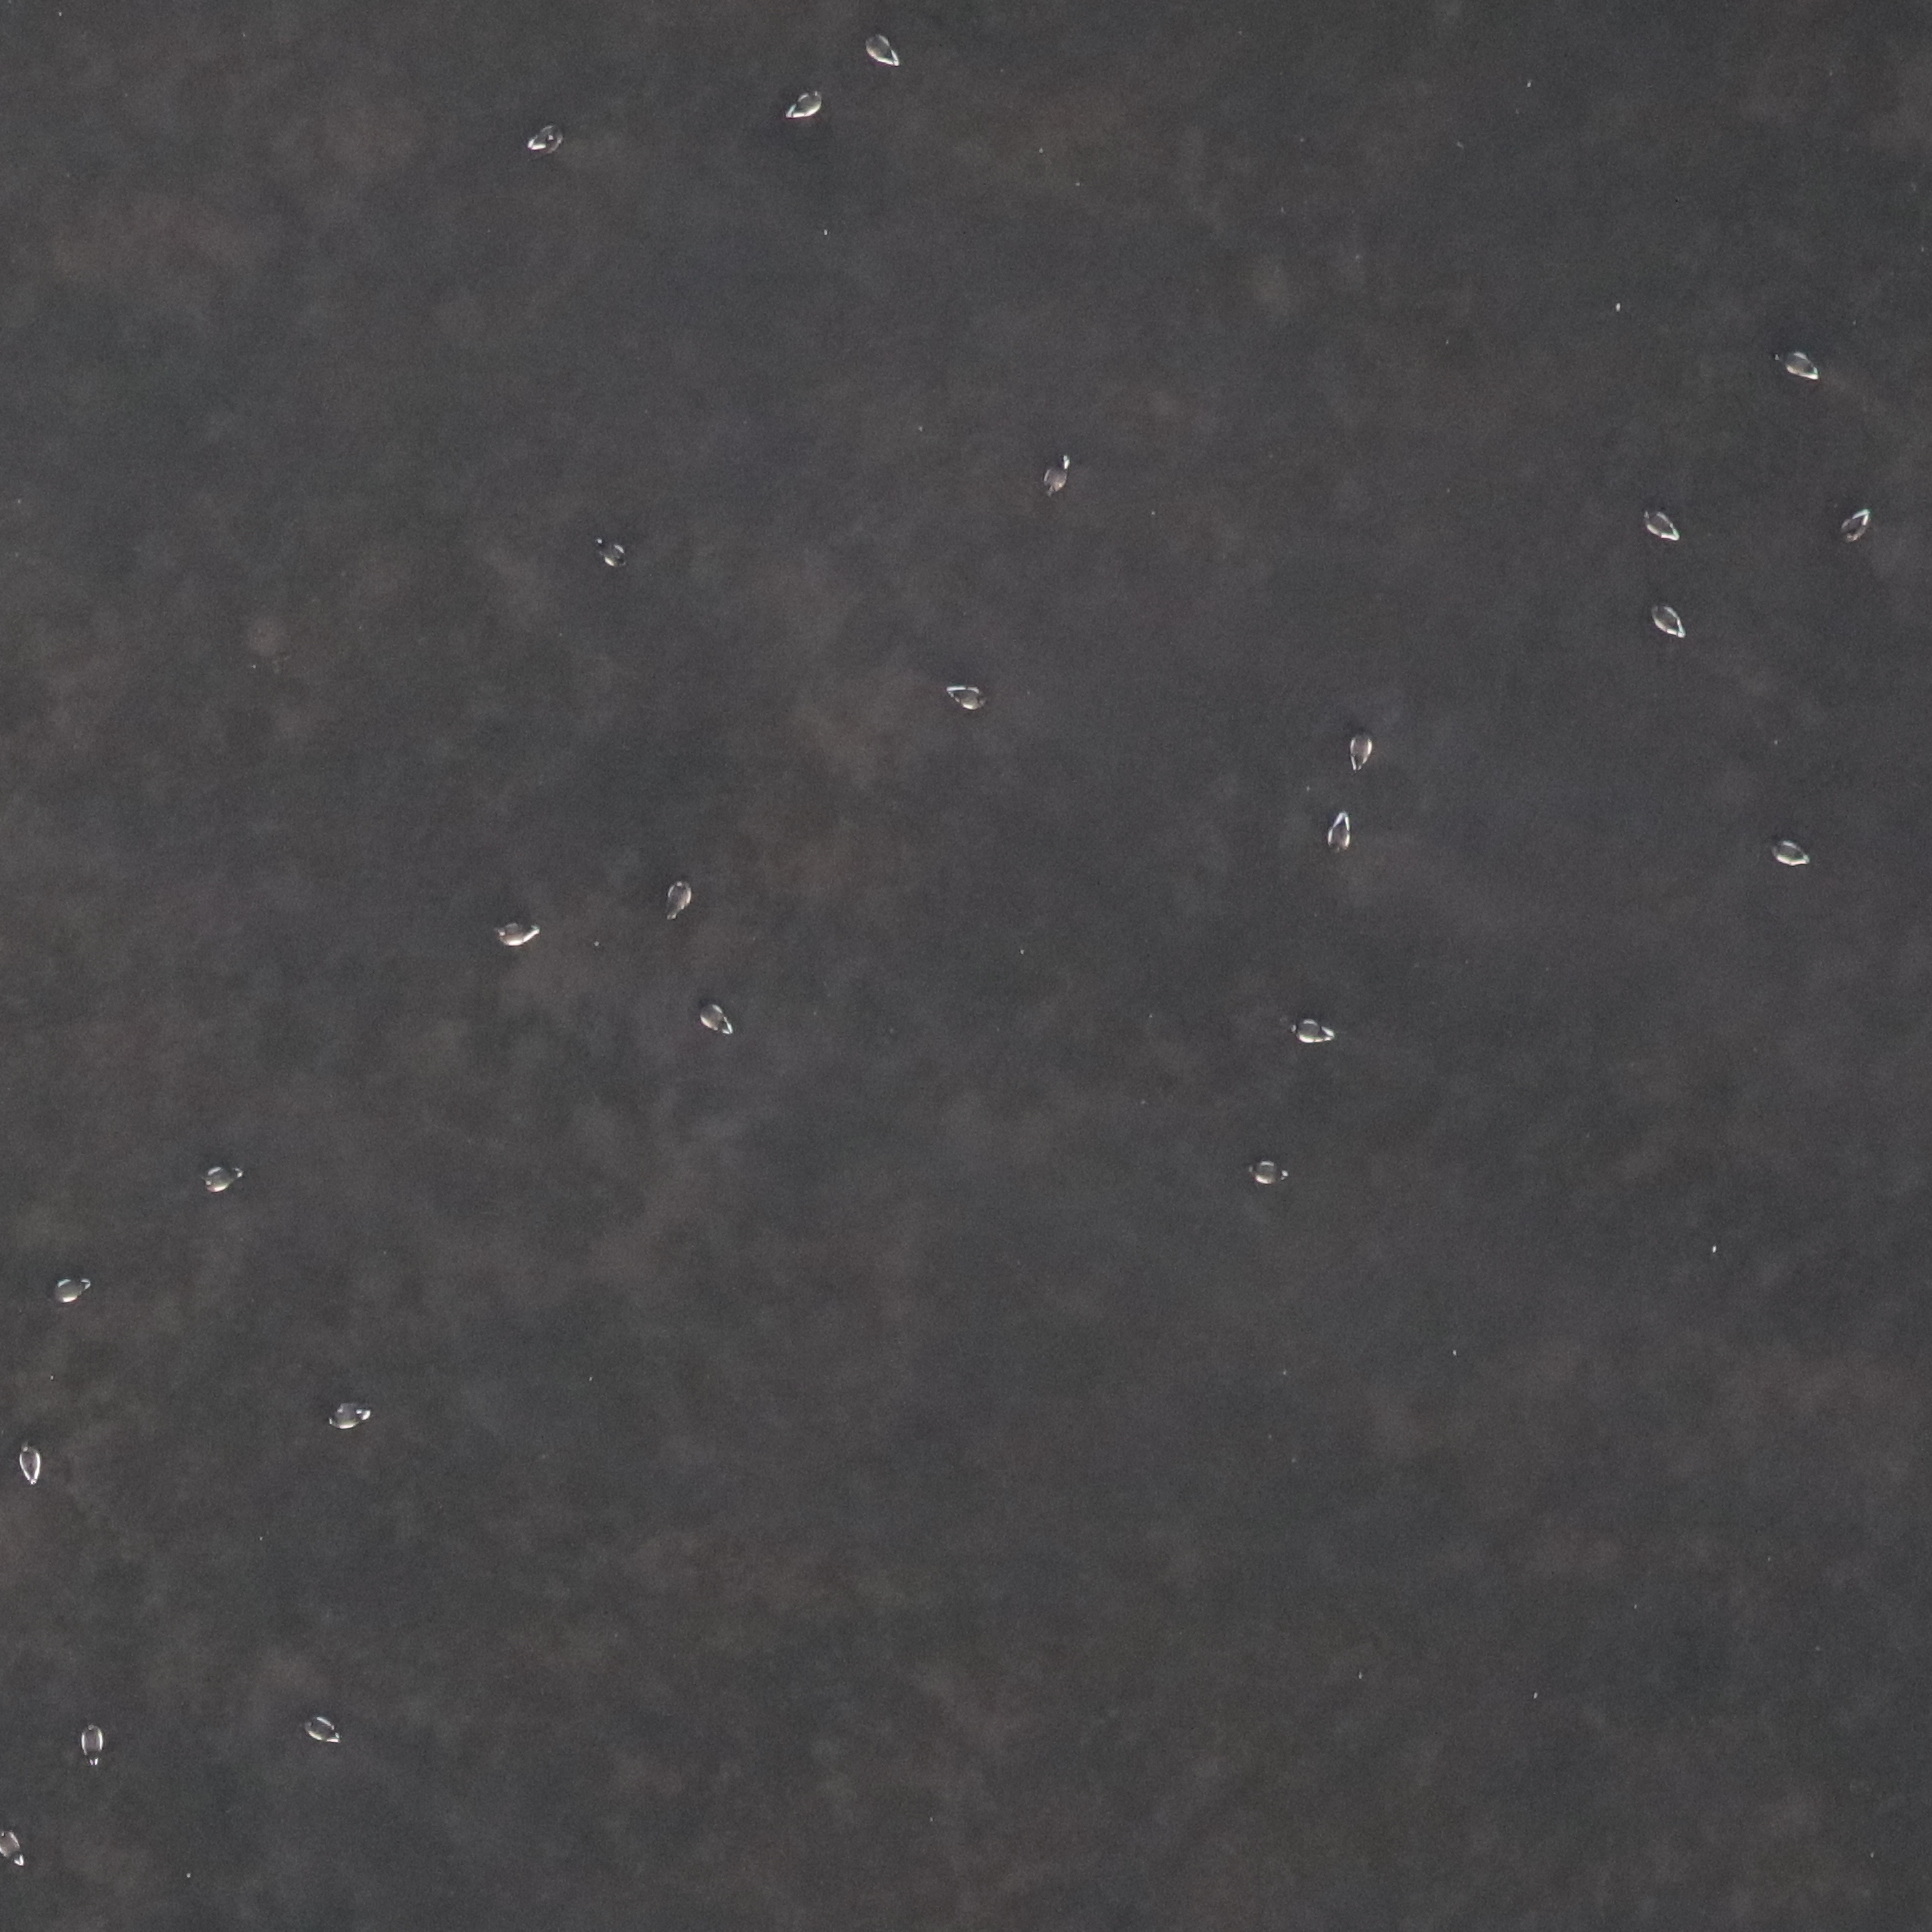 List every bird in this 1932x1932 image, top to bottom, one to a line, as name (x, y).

brant (880, 47)
brant (805, 105)
brant (544, 138)
brant (1798, 366)
brant (1056, 478)
brant (1661, 524)
brant (1855, 527)
brant (610, 552)
brant (1668, 621)
brant (968, 698)
brant (1361, 749)
brant (1339, 835)
brant (1790, 853)
brant (678, 901)
brant (516, 933)
brant (714, 1018)
brant (1312, 1031)
brant (1269, 1173)
brant (221, 1178)
brant (70, 1290)
brant (346, 1415)
brant (29, 1461)
brant (320, 1729)
brant (91, 1744)
brant (8, 1846)